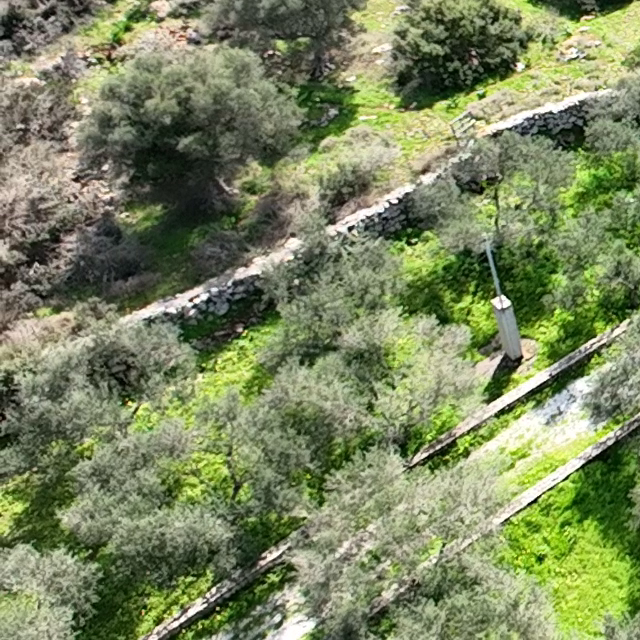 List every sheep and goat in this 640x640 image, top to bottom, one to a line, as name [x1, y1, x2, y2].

None